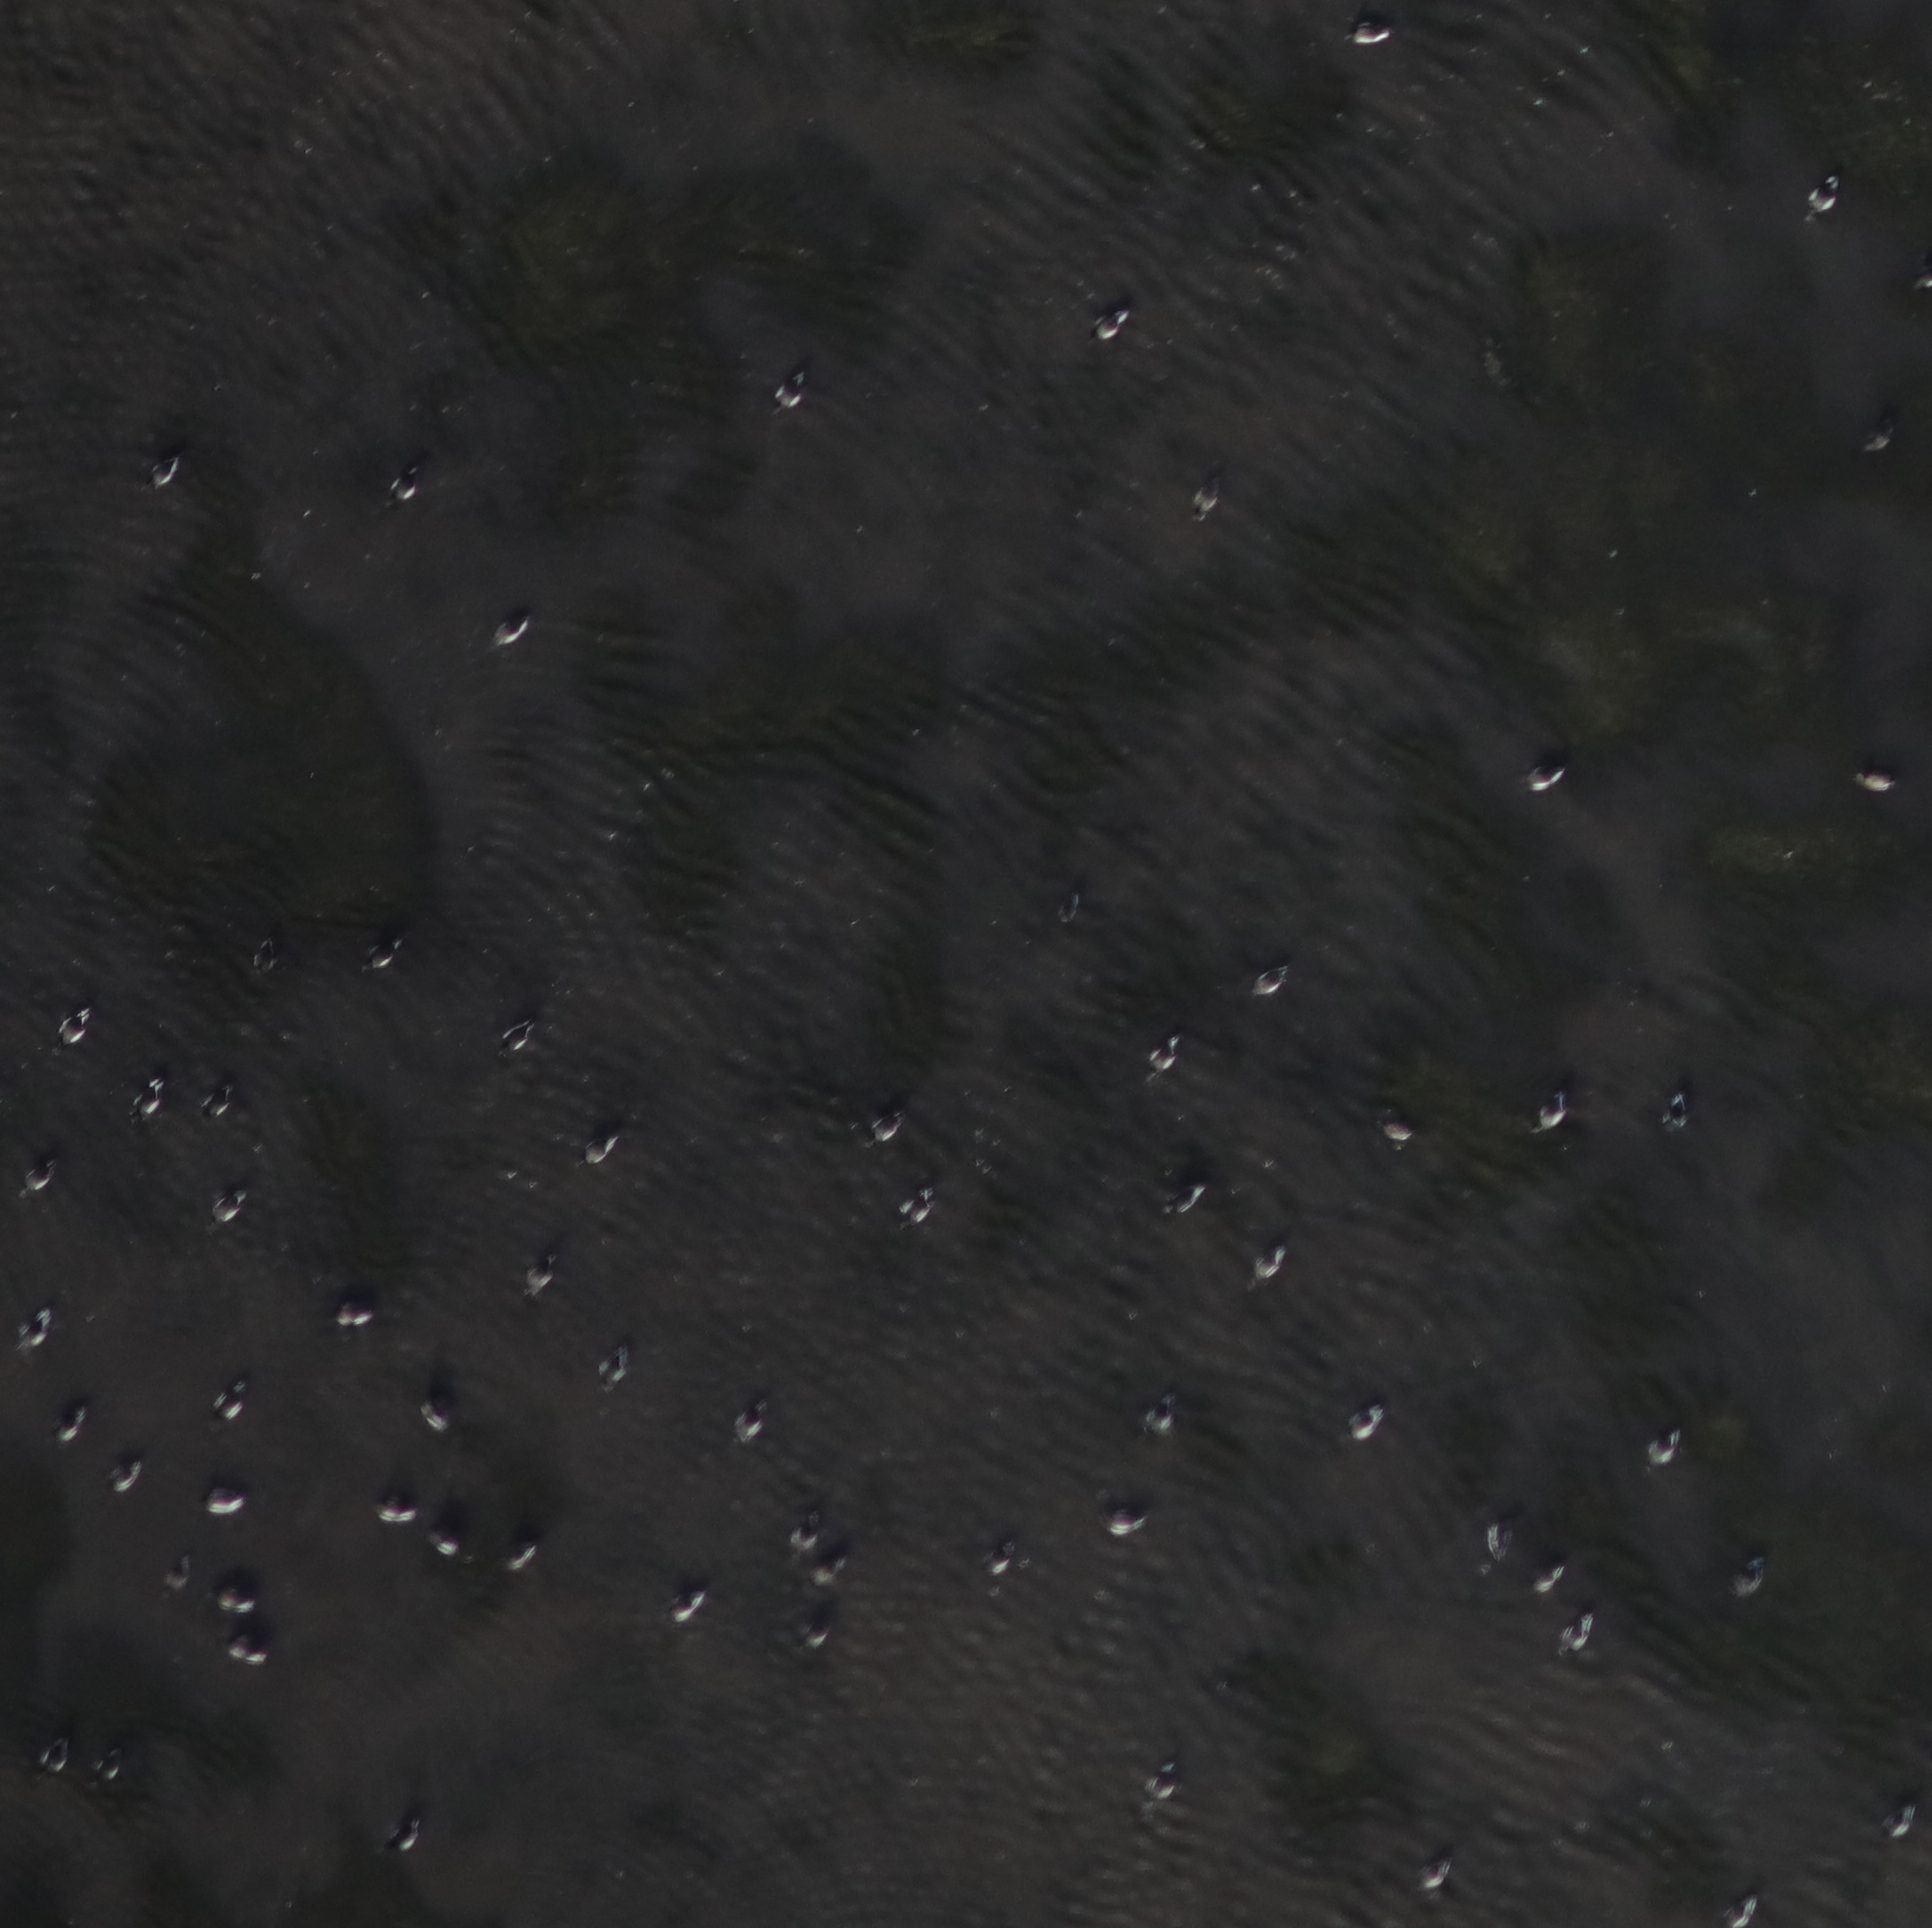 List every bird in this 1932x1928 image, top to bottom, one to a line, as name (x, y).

brant (1368, 31)
brant (1823, 197)
brant (1107, 322)
brant (788, 392)
other bird (1886, 442)
brant (162, 469)
brant (403, 485)
brant (1210, 493)
brant (517, 623)
brant (1544, 771)
other bird (1877, 786)
brant (1074, 908)
brant (380, 953)
brant (267, 956)
brant (1270, 980)
brant (72, 1026)
brant (518, 1037)
brant (1164, 1055)
brant (146, 1101)
brant (217, 1101)
brant (1676, 1111)
brant (1550, 1112)
brant (882, 1128)
brant (1404, 1140)
brant (594, 1148)
brant (35, 1169)
brant (1181, 1195)
brant (227, 1204)
brant (917, 1207)
brant (1276, 1254)
brant (536, 1276)
brant (40, 1319)
brant (361, 1321)
brant (611, 1369)
brant (229, 1403)
brant (1169, 1415)
brant (437, 1419)
brant (749, 1421)
brant (1364, 1424)
brant (64, 1426)
brant (1671, 1448)
brant (129, 1471)
brant (227, 1503)
brant (397, 1514)
brant (1129, 1522)
brant (800, 1532)
brant (441, 1538)
brant (1495, 1545)
brant (524, 1553)
brant (999, 1558)
brant (175, 1568)
brant (826, 1571)
brant (1756, 1575)
brant (1550, 1579)
brant (237, 1596)
brant (697, 1617)
brant (1578, 1632)
brant (821, 1636)
brant (250, 1653)
brant (54, 1756)
brant (109, 1765)
brant (1159, 1784)
brant (1902, 1813)
brant (413, 1832)
brant (1442, 1869)
brant (1747, 1911)